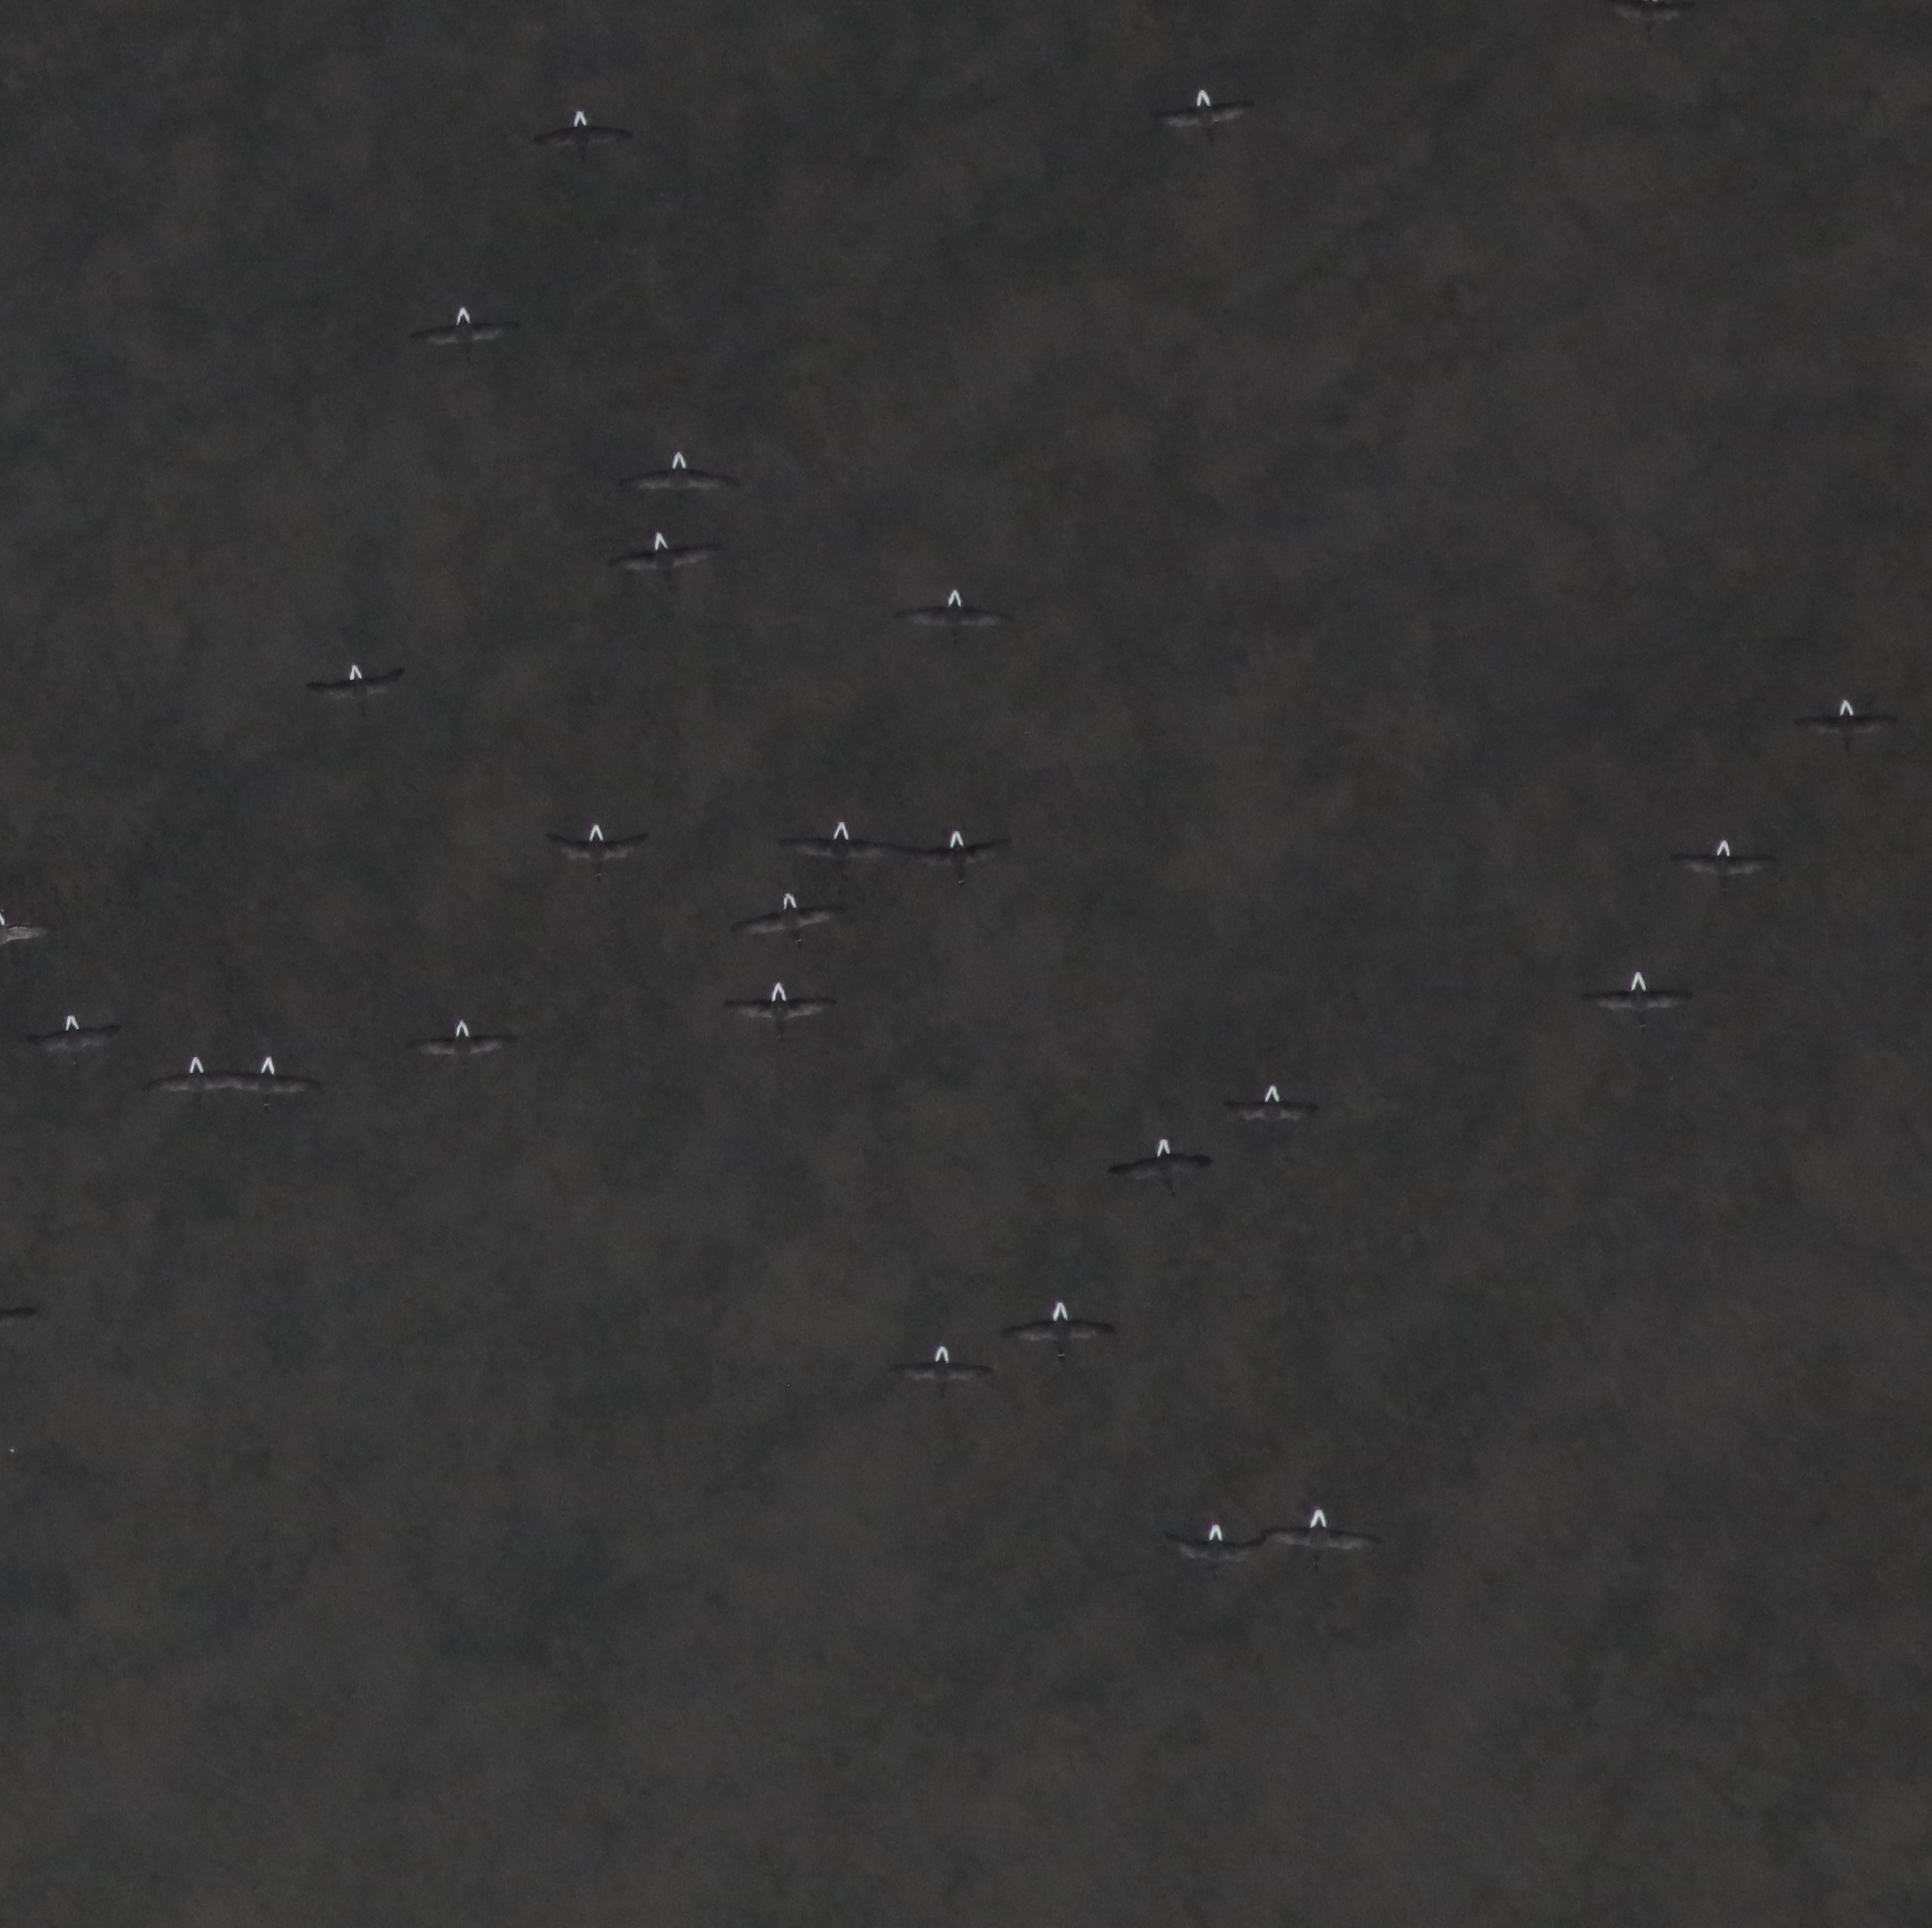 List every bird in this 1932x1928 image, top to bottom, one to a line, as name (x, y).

brant (1648, 4)
brant (1208, 109)
brant (576, 131)
brant (455, 328)
brant (689, 474)
brant (663, 548)
brant (958, 608)
brant (356, 683)
brant (1850, 717)
brant (841, 840)
brant (596, 844)
brant (958, 849)
brant (1726, 862)
brant (791, 913)
brant (1638, 994)
brant (779, 1003)
brant (73, 1034)
brant (467, 1039)
brant (263, 1076)
brant (195, 1081)
brant (1271, 1105)
brant (1160, 1157)
brant (1057, 1326)
brant (940, 1365)
brant (1309, 1535)
brant (1212, 1543)